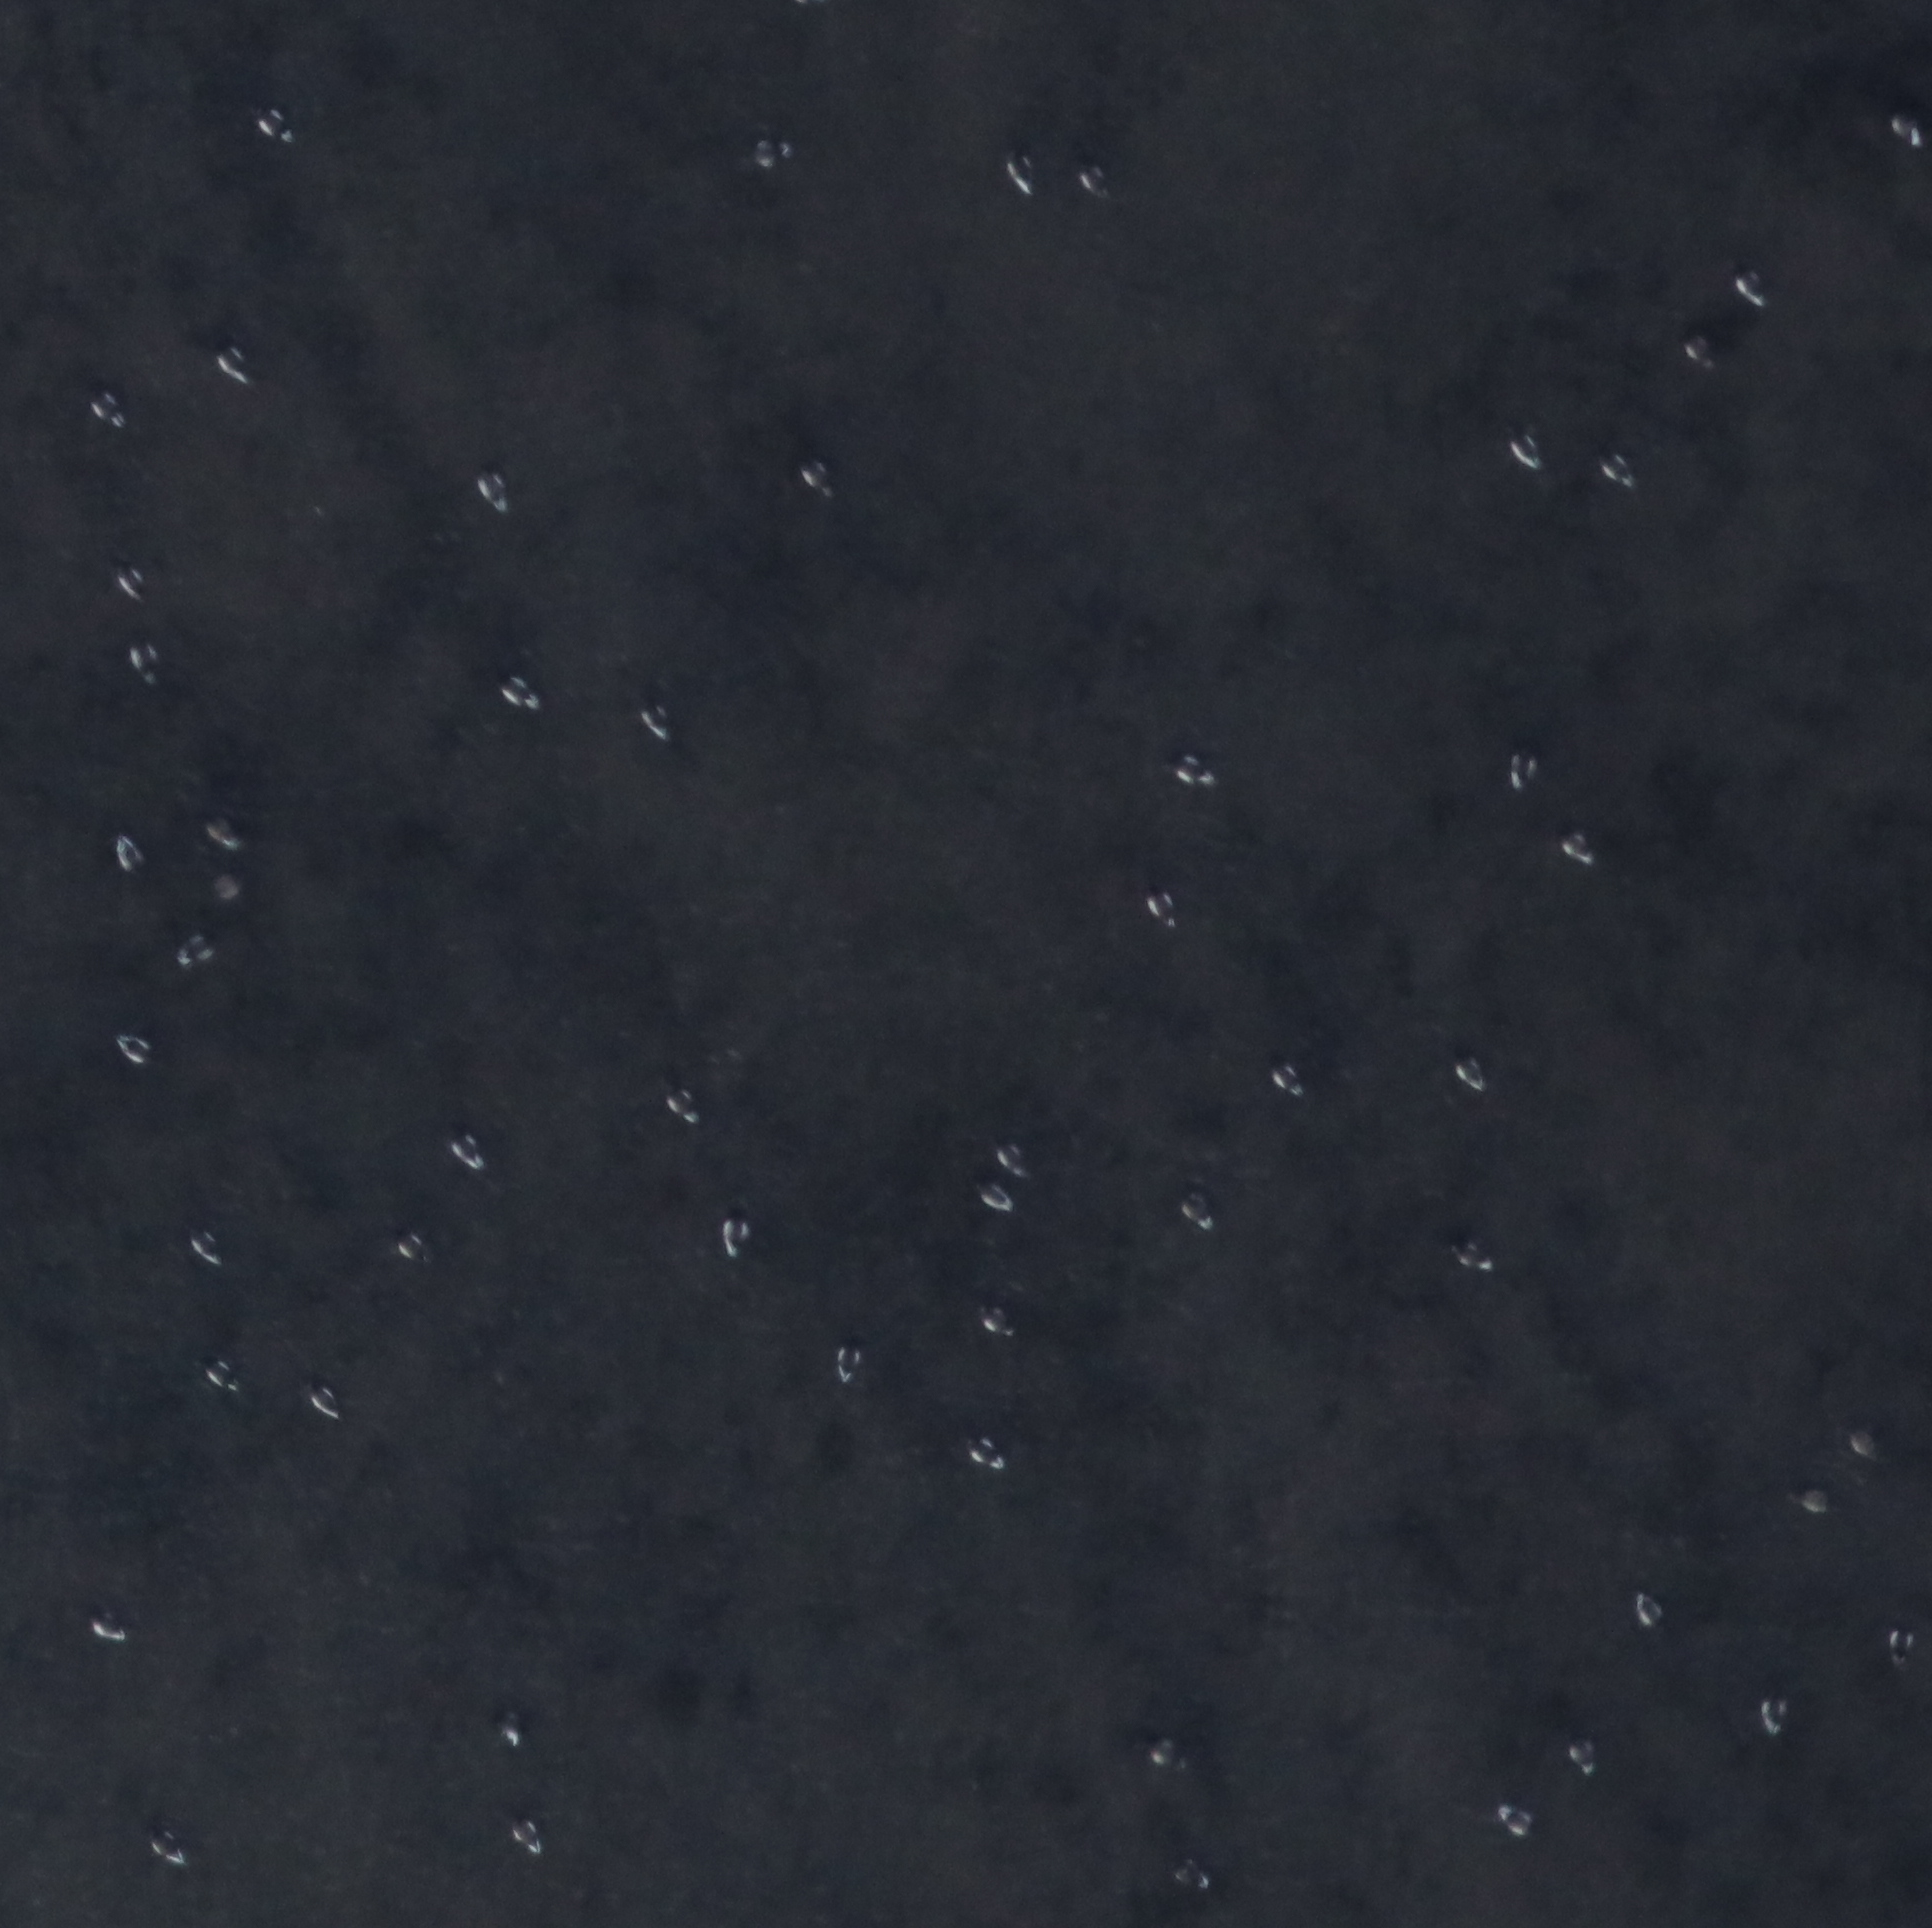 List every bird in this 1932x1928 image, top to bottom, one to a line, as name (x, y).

brant (1906, 124)
brant (274, 126)
brant (769, 154)
brant (1022, 171)
brant (1093, 179)
brant (1754, 282)
brant (1696, 350)
brant (231, 362)
brant (108, 410)
brant (1525, 448)
brant (1615, 470)
brant (817, 476)
brant (491, 487)
brant (132, 583)
brant (143, 659)
brant (516, 690)
brant (656, 719)
brant (1523, 769)
brant (1193, 771)
brant (225, 832)
brant (1579, 847)
brant (130, 856)
brant (225, 884)
brant (1163, 906)
brant (196, 944)
brant (136, 1051)
brant (1470, 1073)
brant (1287, 1079)
brant (681, 1104)
brant (472, 1146)
brant (1013, 1160)
brant (995, 1193)
brant (1196, 1211)
brant (736, 1232)
brant (209, 1243)
brant (412, 1247)
brant (1470, 1255)
brant (997, 1318)
brant (849, 1363)
brant (221, 1375)
brant (325, 1400)
brant (1866, 1441)
brant (986, 1455)
brant (1811, 1500)
brant (1647, 1606)
brant (102, 1622)
brant (1903, 1648)
brant (1775, 1710)
brant (503, 1724)
brant (1166, 1752)
brant (1586, 1753)
brant (1517, 1822)
brant (527, 1835)
brant (169, 1847)
brant (1187, 1875)